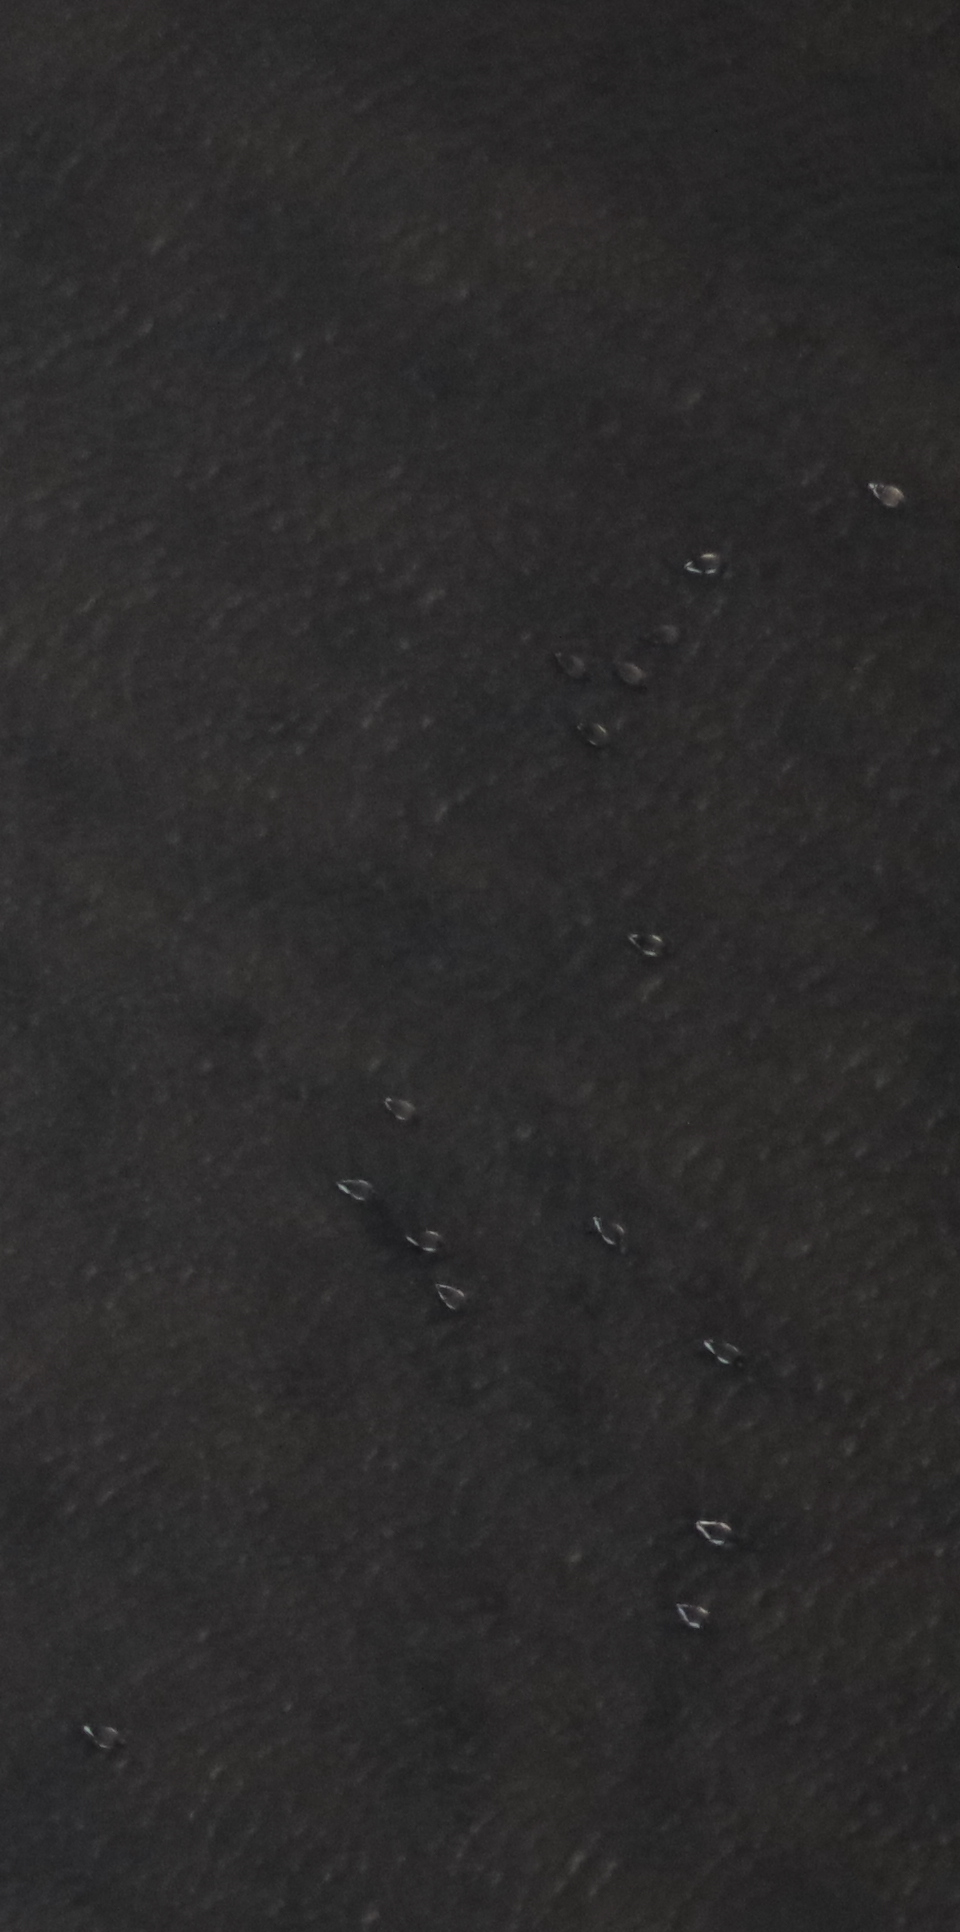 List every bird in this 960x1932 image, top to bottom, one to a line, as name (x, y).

brant (888, 497)
brant (707, 564)
brant (666, 628)
brant (633, 666)
brant (570, 672)
brant (592, 729)
brant (648, 945)
brant (403, 1107)
brant (360, 1189)
brant (611, 1232)
brant (426, 1241)
brant (452, 1295)
brant (726, 1352)
brant (716, 1531)
brant (691, 1615)
brant (106, 1737)